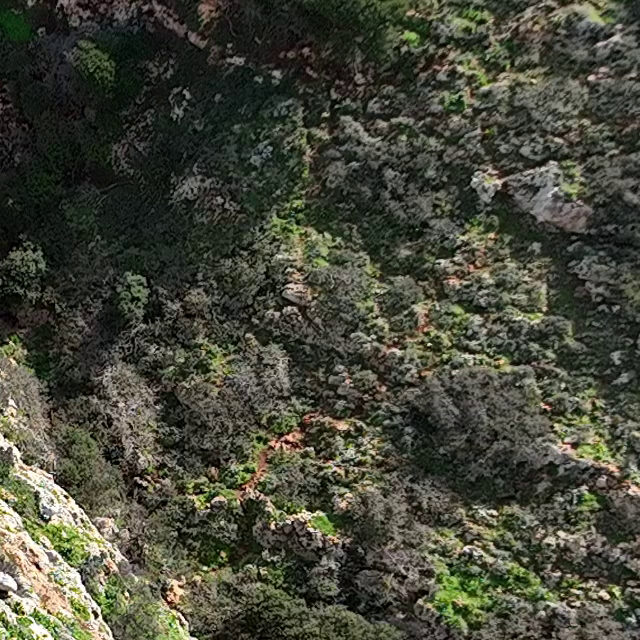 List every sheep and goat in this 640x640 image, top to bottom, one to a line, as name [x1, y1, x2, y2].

None